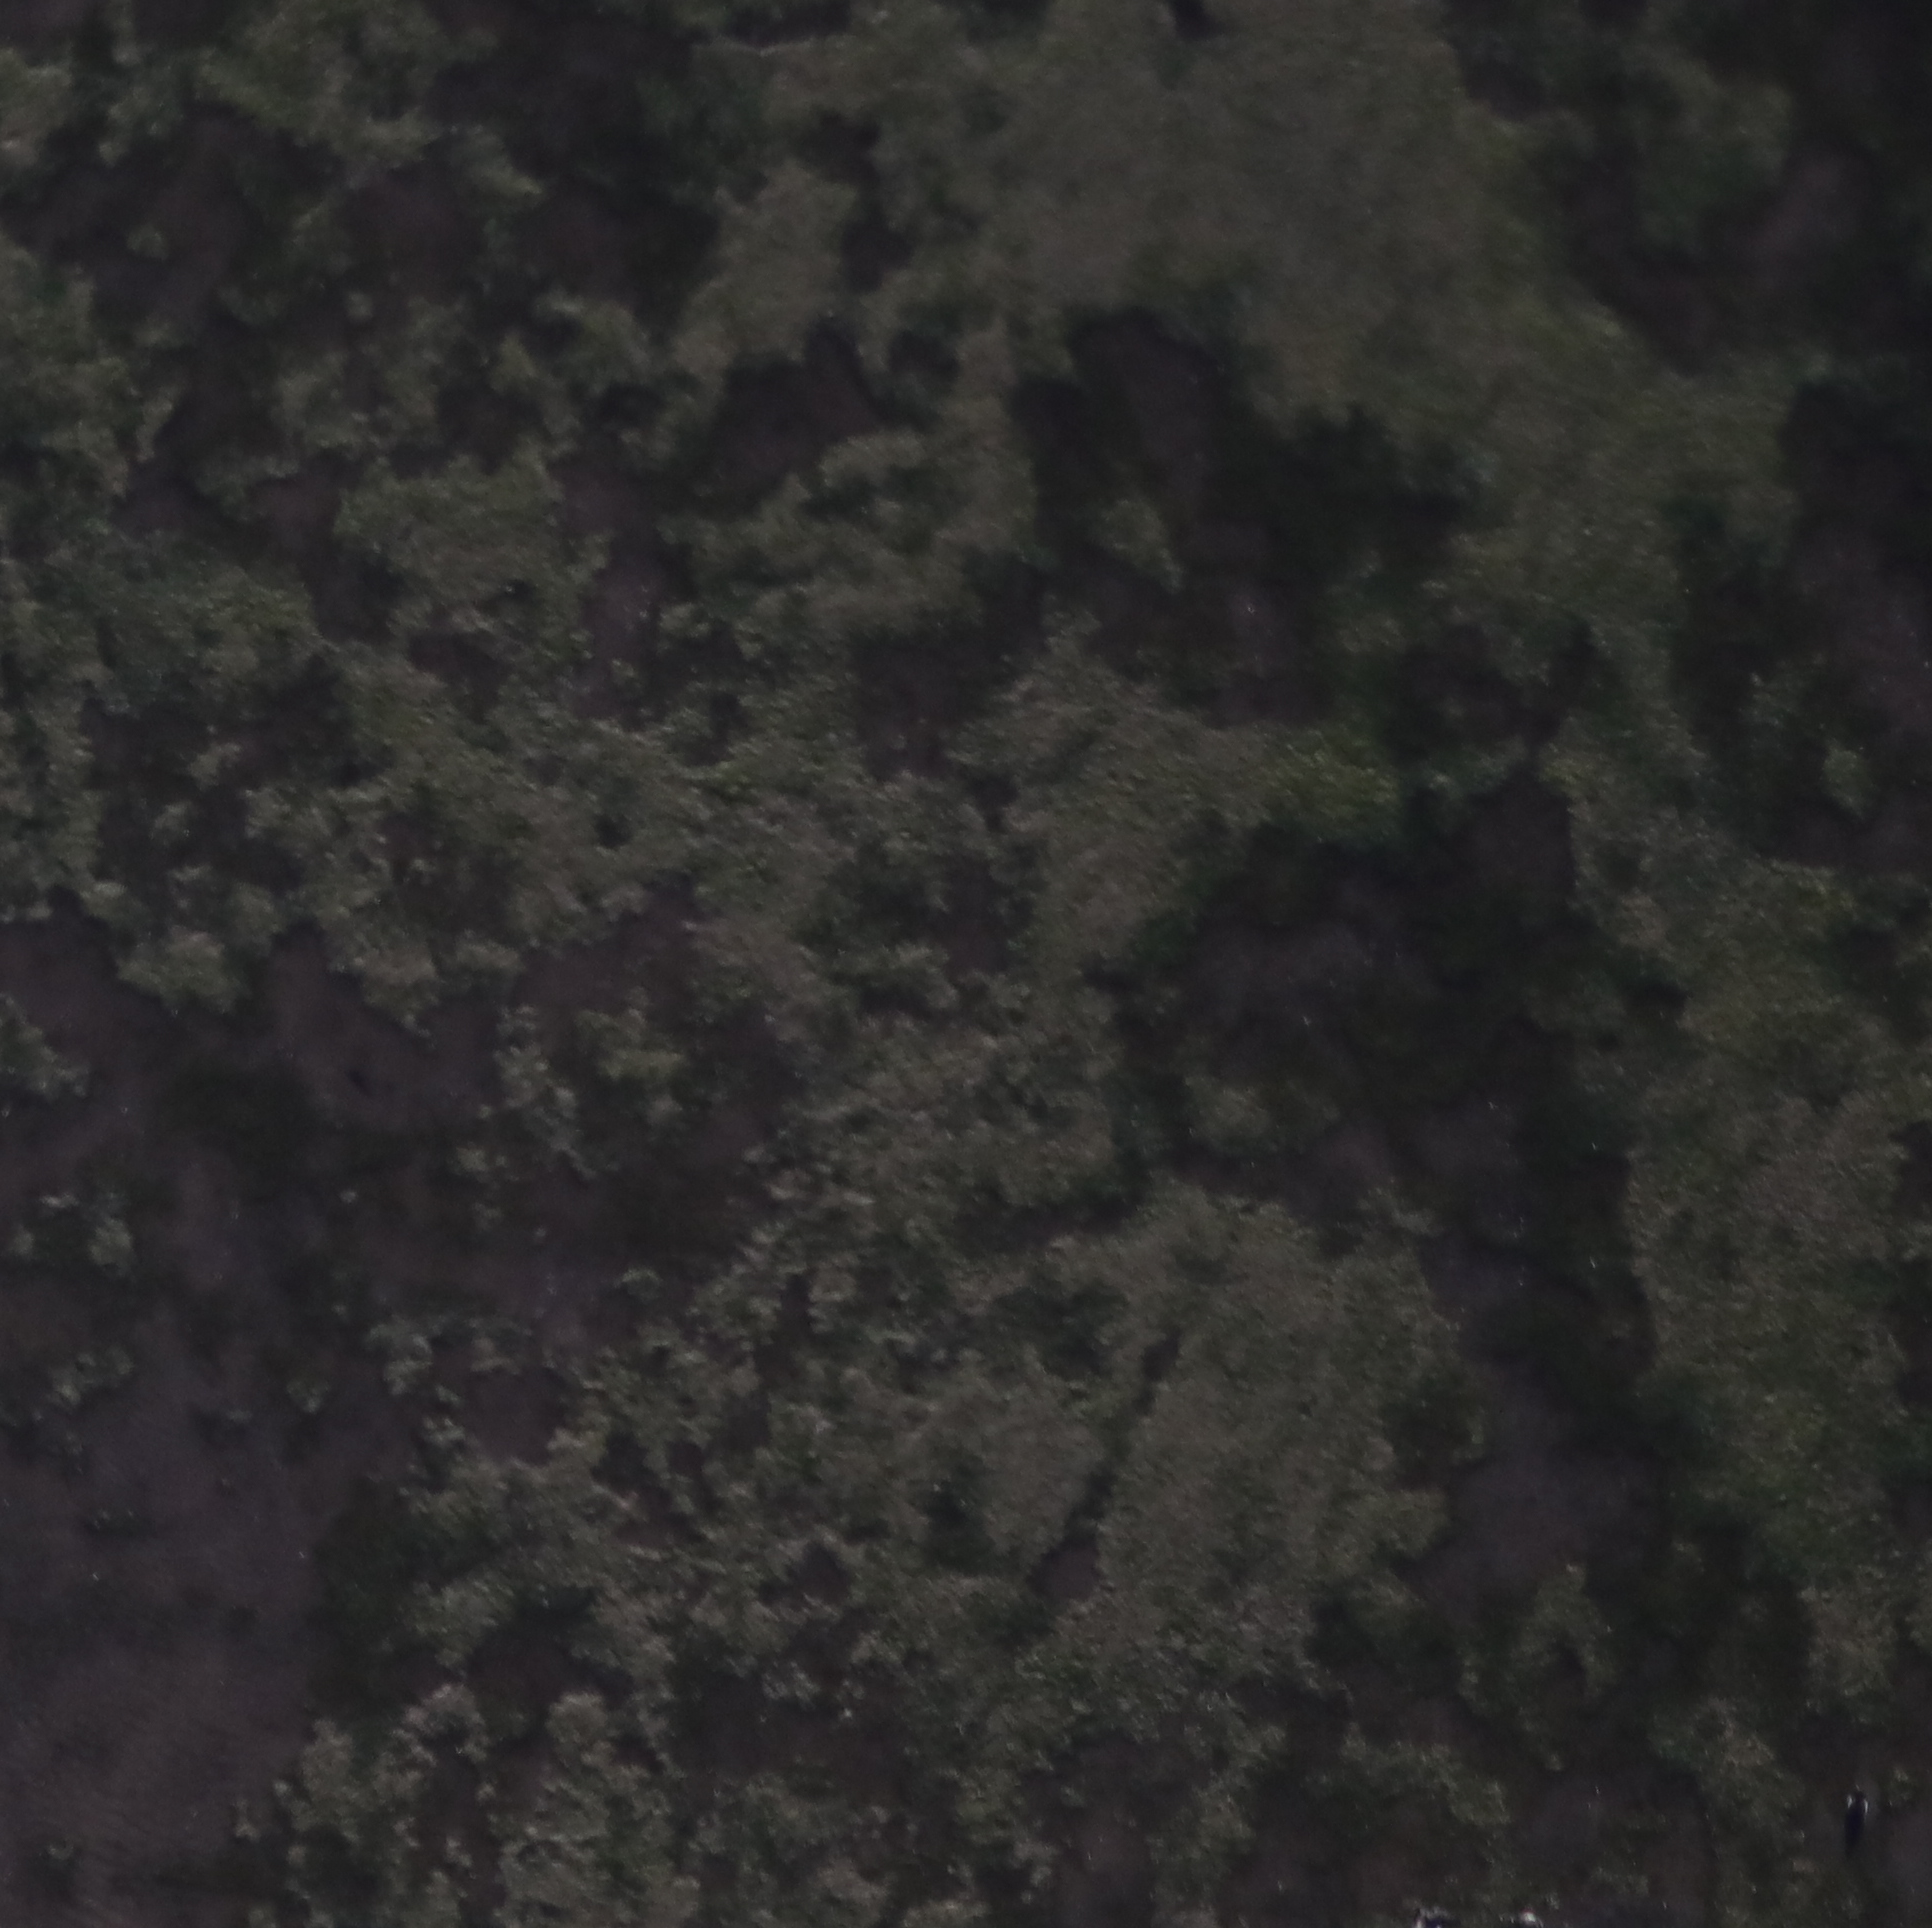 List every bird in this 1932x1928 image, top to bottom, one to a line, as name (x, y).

brant (1849, 1810)